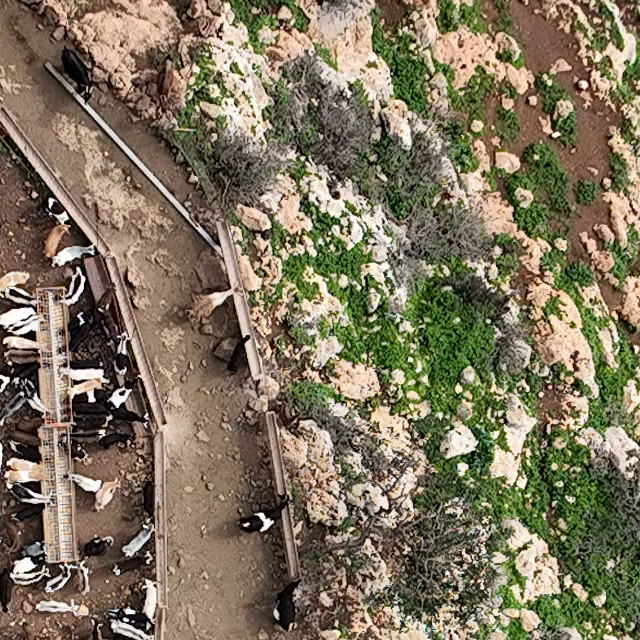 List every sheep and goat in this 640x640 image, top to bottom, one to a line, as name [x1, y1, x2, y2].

goat [62, 45, 95, 105]
goat [156, 54, 173, 96]
goat [46, 198, 71, 226]
goat [42, 224, 70, 257]
goat [51, 243, 94, 268]
goat [53, 267, 86, 307]
goat [0, 272, 29, 299]
goat [94, 282, 115, 322]
goat [185, 283, 238, 319]
goat [5, 286, 41, 306]
goat [97, 304, 118, 340]
goat [0, 307, 38, 329]
goat [60, 308, 92, 336]
goat [8, 314, 46, 335]
goat [58, 323, 90, 354]
goat [115, 332, 130, 375]
goat [227, 335, 251, 372]
goat [3, 337, 50, 352]
goat [5, 350, 51, 363]
goat [58, 360, 102, 372]
goat [0, 361, 13, 397]
goat [11, 363, 49, 388]
goat [59, 367, 109, 383]
goat [108, 374, 142, 408]
goat [22, 378, 53, 418]
goat [67, 378, 100, 398]
goat [63, 390, 104, 404]
goat [0, 393, 25, 425]
goat [63, 398, 113, 421]
goat [111, 407, 150, 427]
goat [62, 415, 108, 428]
goat [15, 418, 53, 430]
goat [7, 429, 51, 446]
goat [60, 430, 106, 444]
goat [98, 434, 136, 450]
goat [10, 440, 43, 462]
goat [58, 442, 89, 461]
goat [6, 457, 47, 471]
goat [5, 470, 53, 482]
goat [62, 473, 100, 493]
goat [93, 478, 120, 512]
goat [143, 480, 155, 522]
goat [6, 483, 57, 507]
goat [239, 494, 290, 533]
goat [0, 504, 49, 525]
goat [4, 519, 23, 555]
goat [122, 523, 155, 556]
goat [84, 535, 114, 555]
goat [21, 541, 47, 558]
goat [113, 552, 152, 575]
goat [12, 553, 47, 574]
goat [76, 559, 91, 595]
goat [45, 562, 75, 592]
goat [10, 566, 50, 586]
goat [0, 568, 11, 613]
goat [143, 579, 158, 618]
goat [273, 579, 302, 632]
goat [36, 600, 80, 616]
goat [104, 607, 155, 631]
goat [88, 618, 109, 639]
goat [110, 621, 155, 639]
goat [22, 623, 37, 639]
goat [111, 633, 152, 639]